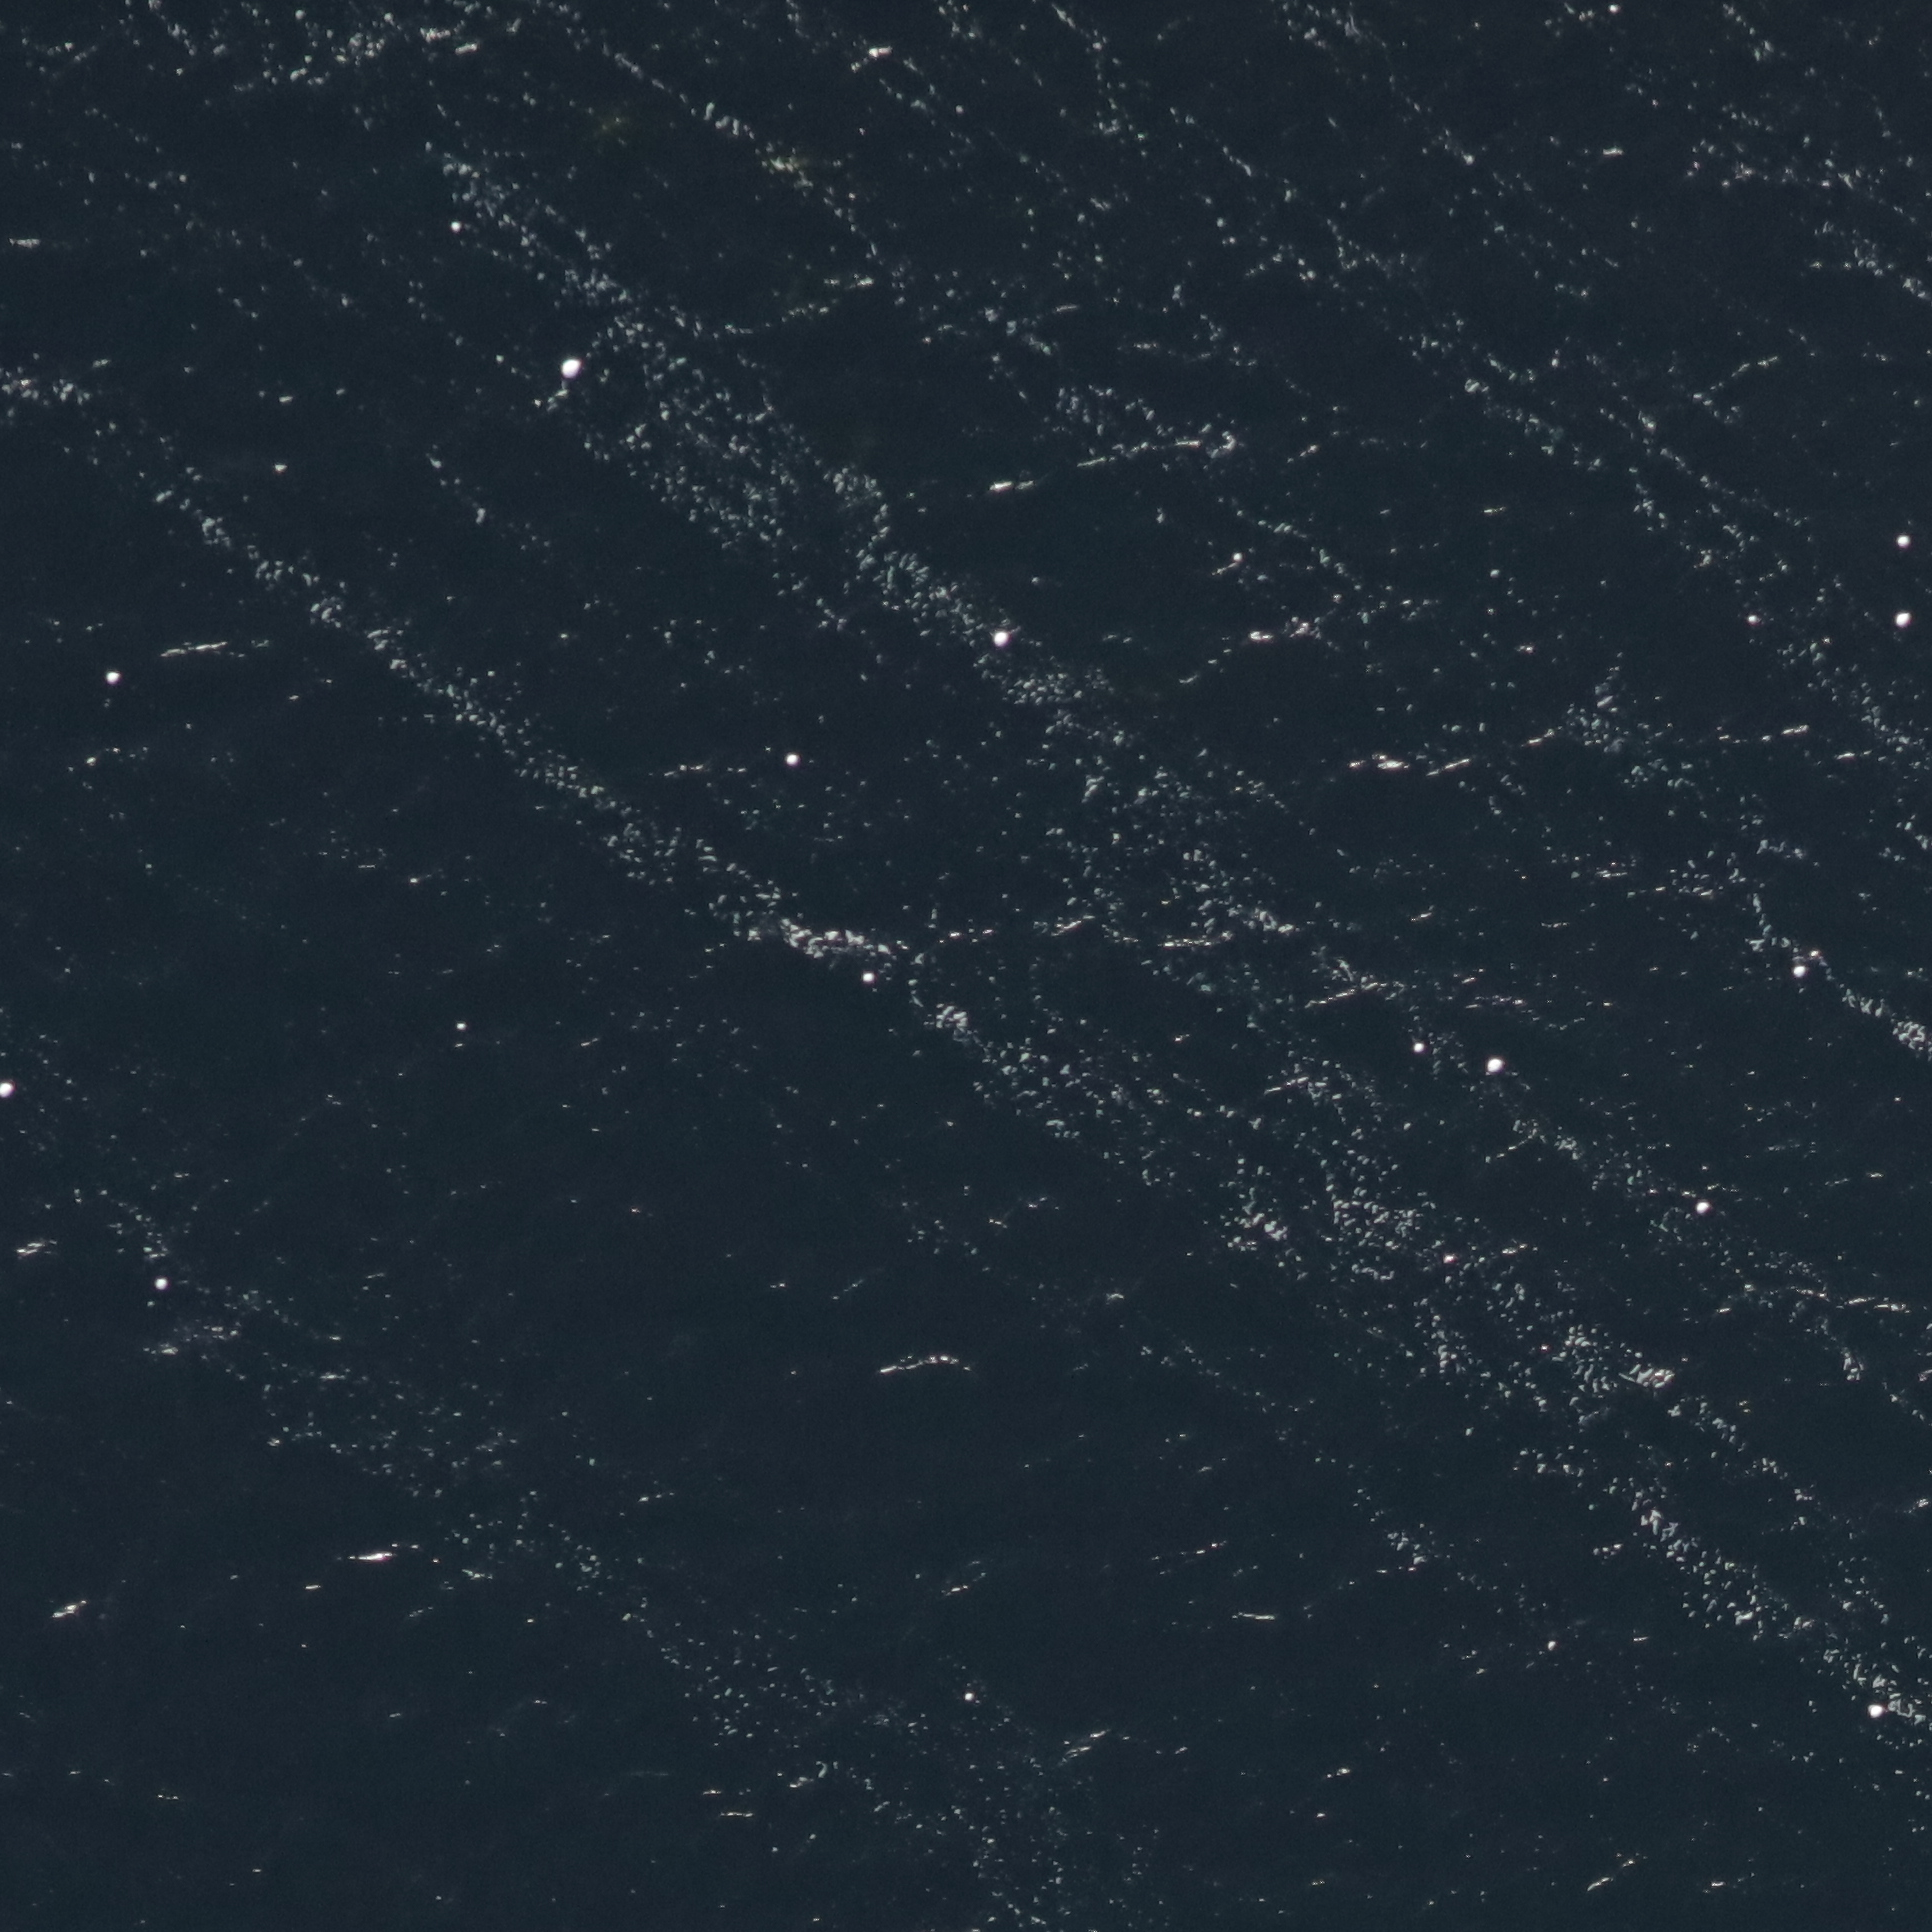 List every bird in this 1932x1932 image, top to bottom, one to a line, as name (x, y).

None